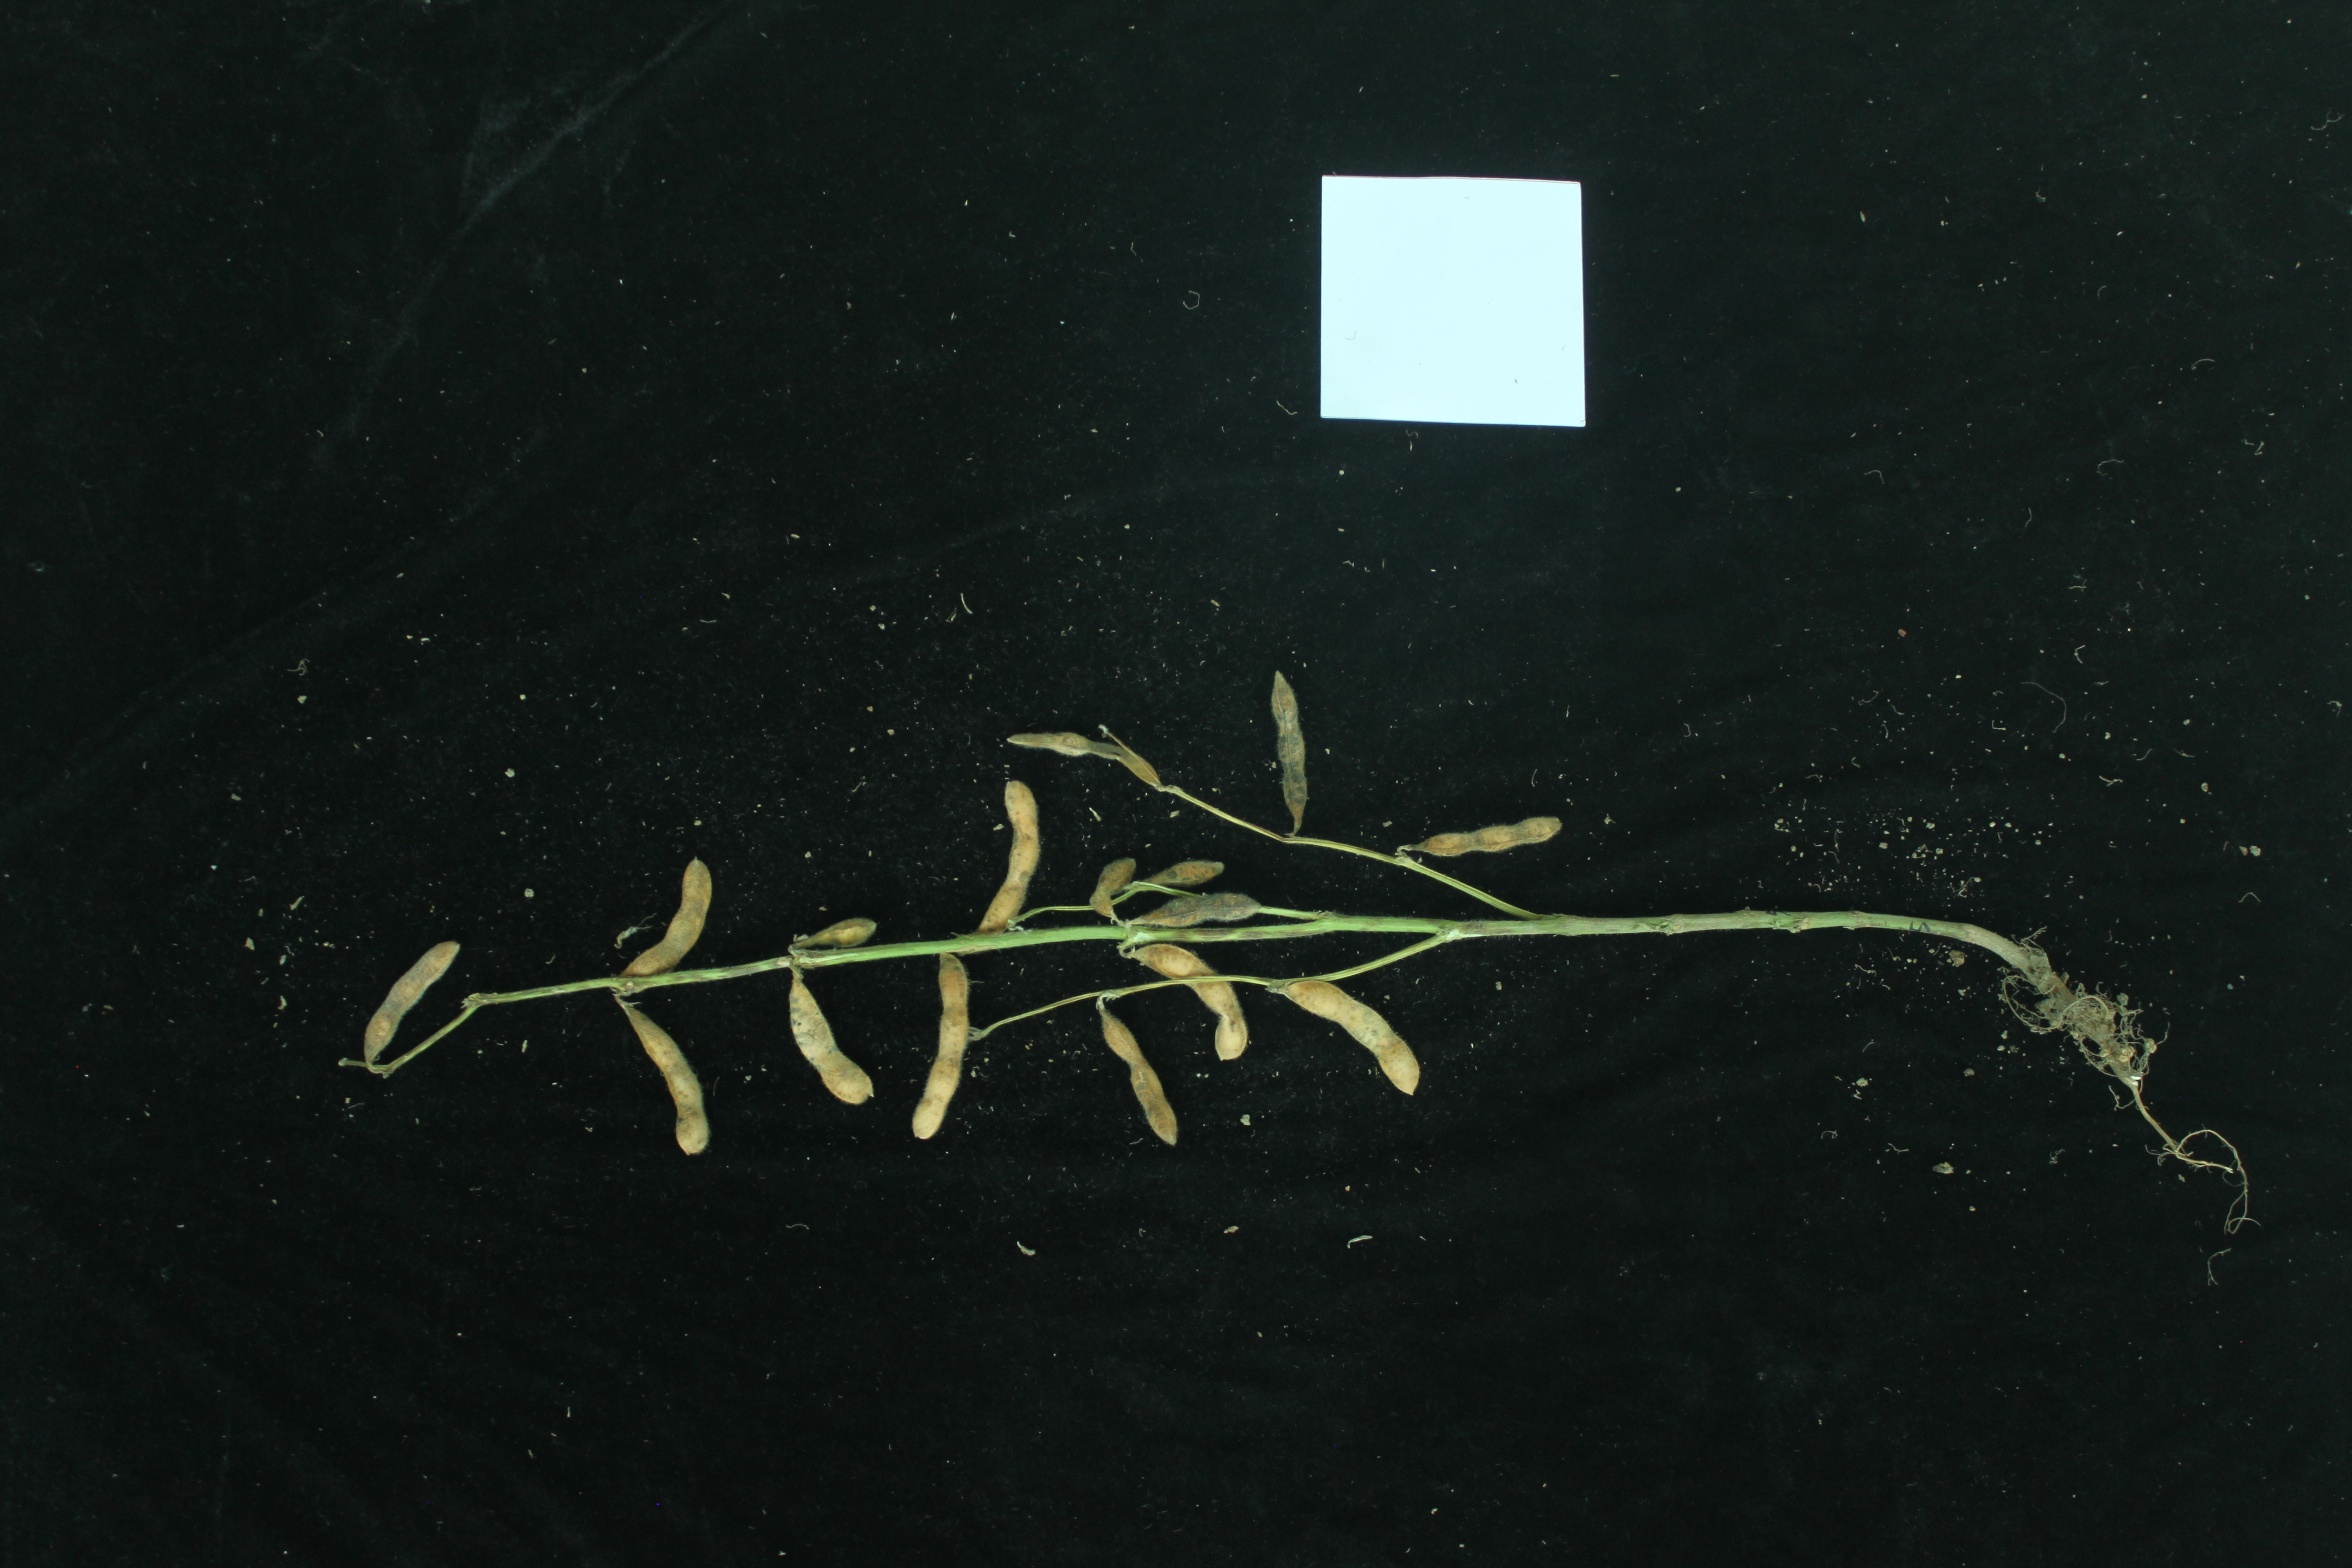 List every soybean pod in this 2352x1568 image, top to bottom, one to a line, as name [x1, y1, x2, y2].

soybean pod [1271, 674, 1307, 836]
soybean pod [1007, 734, 1160, 785]
soybean pod [975, 782, 1041, 934]
soybean pod [1405, 818, 1561, 858]
soybean pod [622, 859, 713, 976]
soybean pod [1090, 859, 1136, 922]
soybean pod [1142, 862, 1223, 887]
soybean pod [1130, 893, 1258, 929]
soybean pod [798, 918, 875, 949]
soybean pod [364, 942, 460, 1068]
soybean pod [1131, 946, 1247, 1060]
soybean pod [912, 953, 969, 1140]
soybean pod [788, 970, 874, 1105]
soybean pod [1273, 977, 1420, 1096]
soybean pod [617, 998, 710, 1157]
soybean pod [1101, 1011, 1177, 1146]